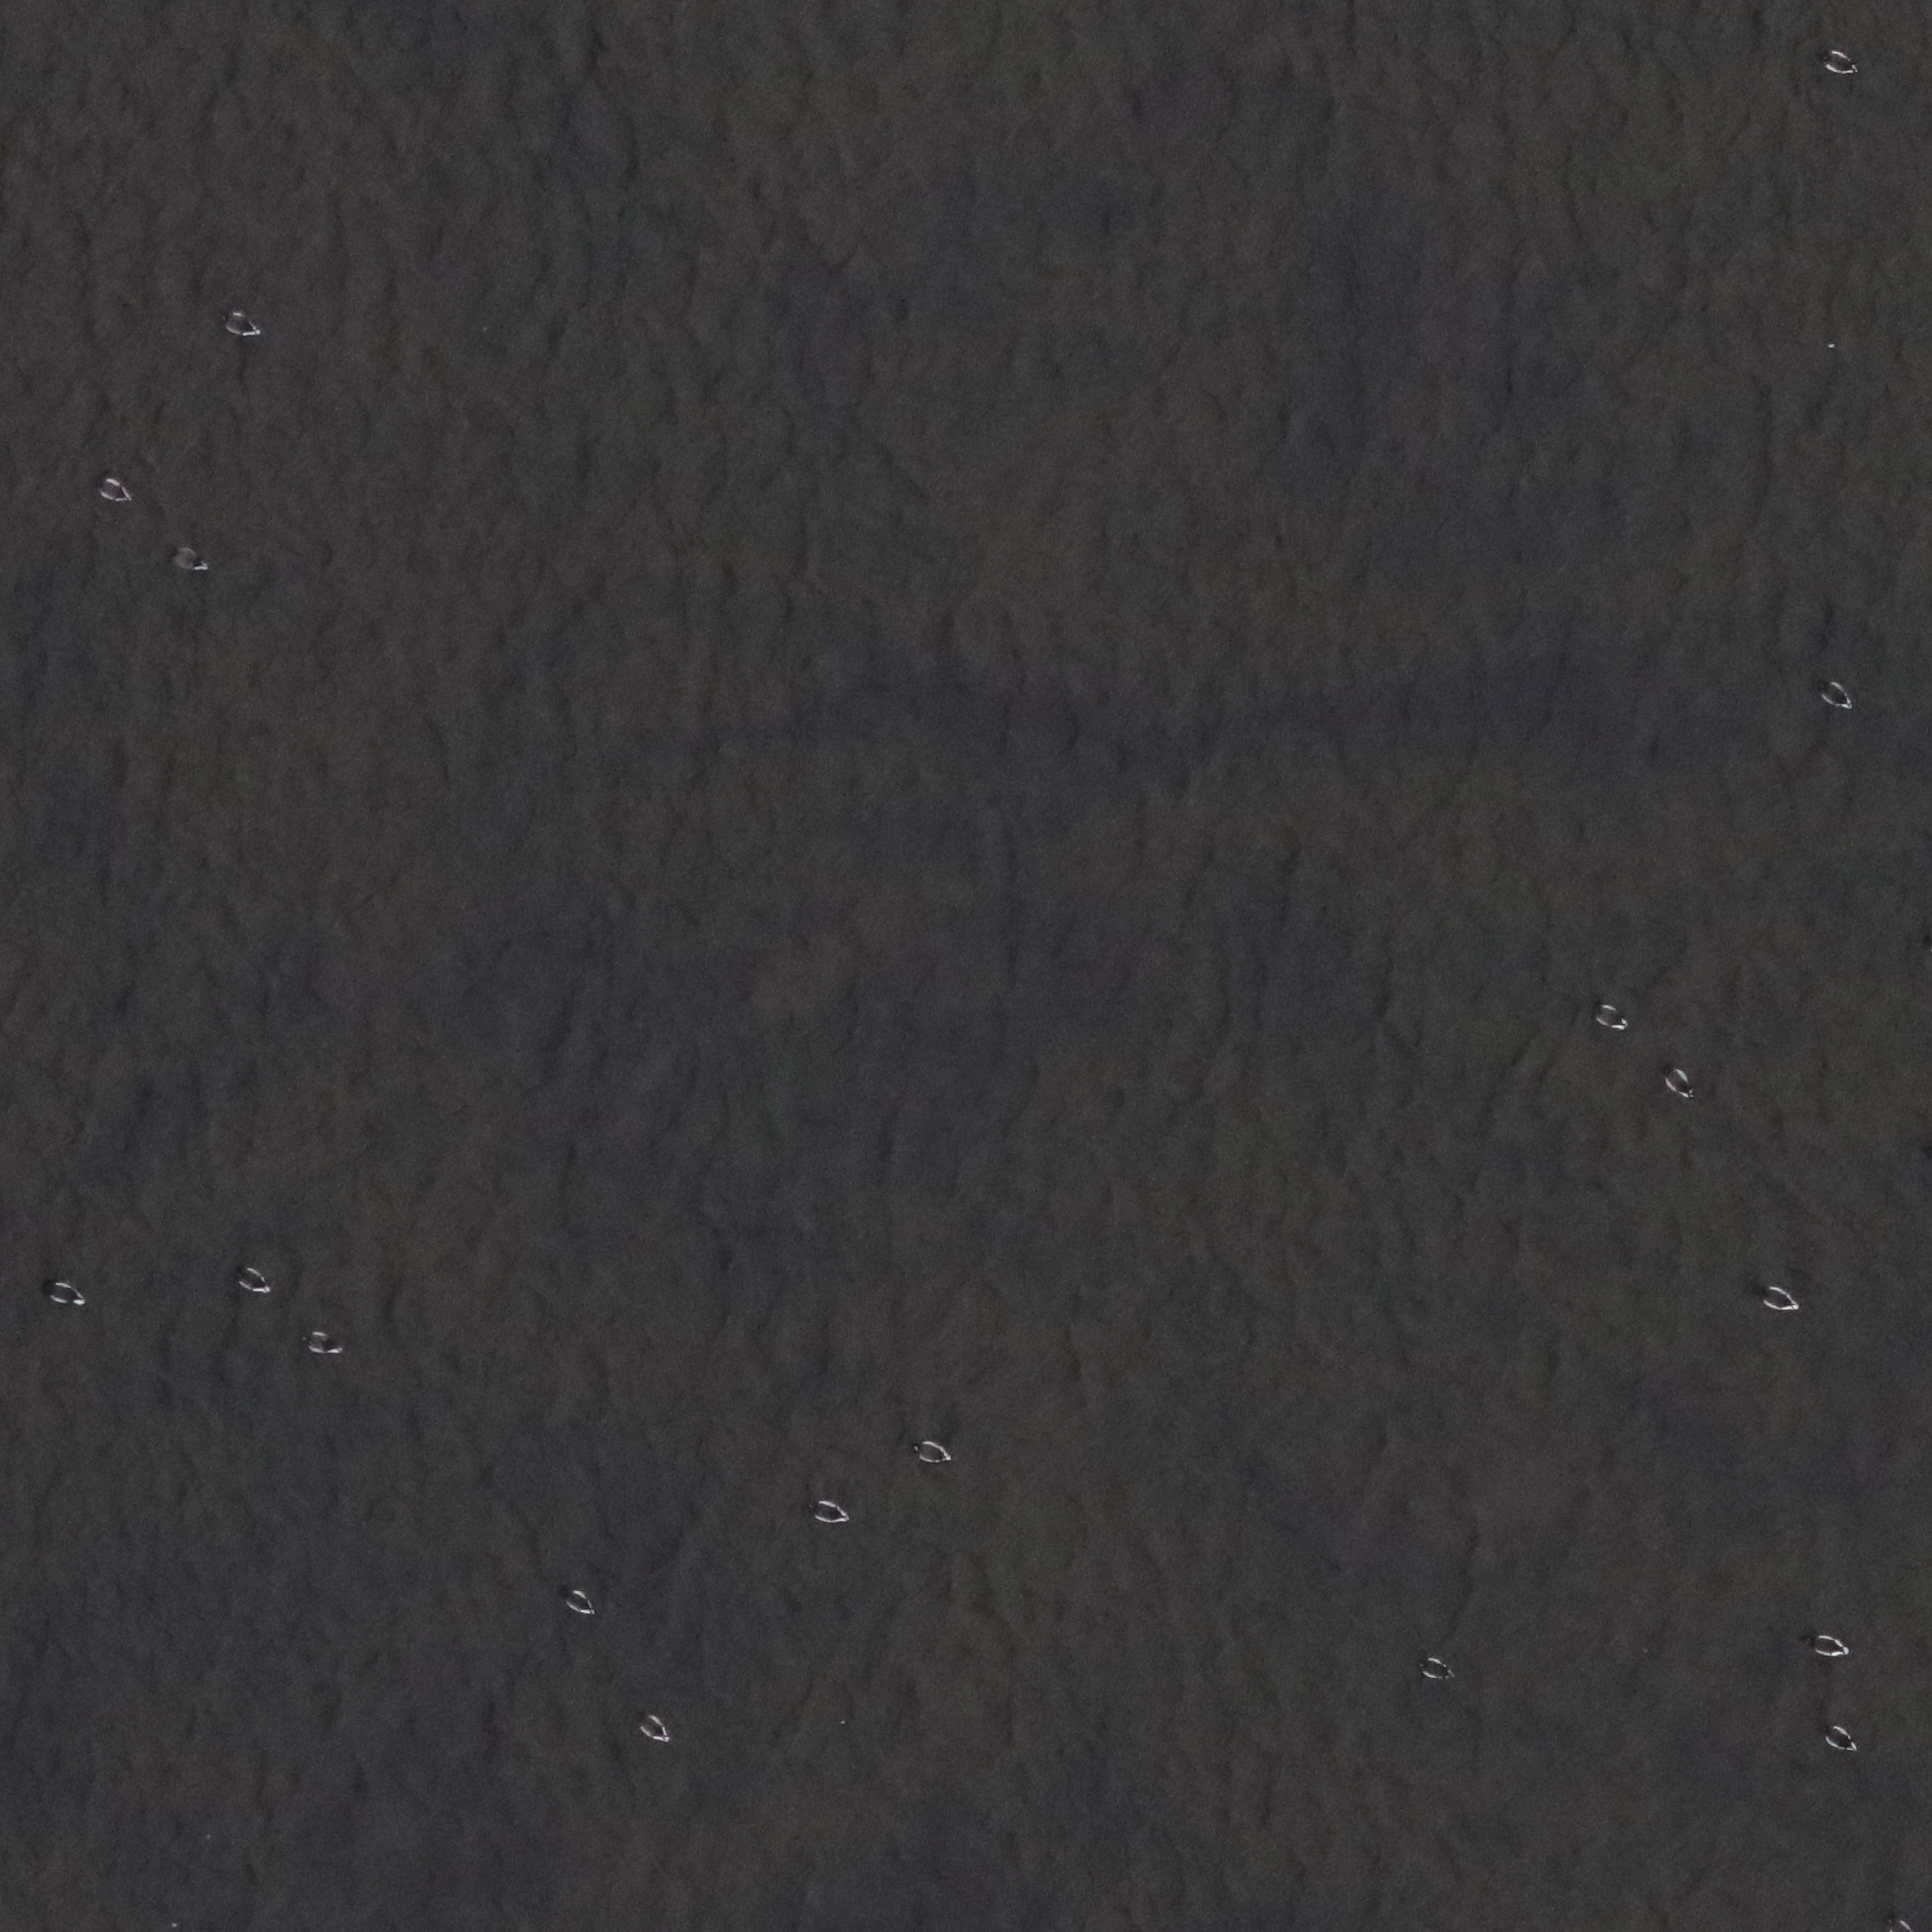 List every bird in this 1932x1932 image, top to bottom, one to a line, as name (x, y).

brant (1837, 62)
brant (238, 323)
brant (113, 490)
brant (188, 558)
brant (1835, 694)
brant (1608, 1016)
brant (1677, 1083)
brant (252, 1278)
brant (65, 1294)
brant (1777, 1298)
brant (320, 1342)
brant (930, 1451)
brant (828, 1512)
brant (579, 1601)
brant (1826, 1644)
brant (1434, 1668)
brant (653, 1726)
brant (1837, 1738)
brant (1901, 1931)